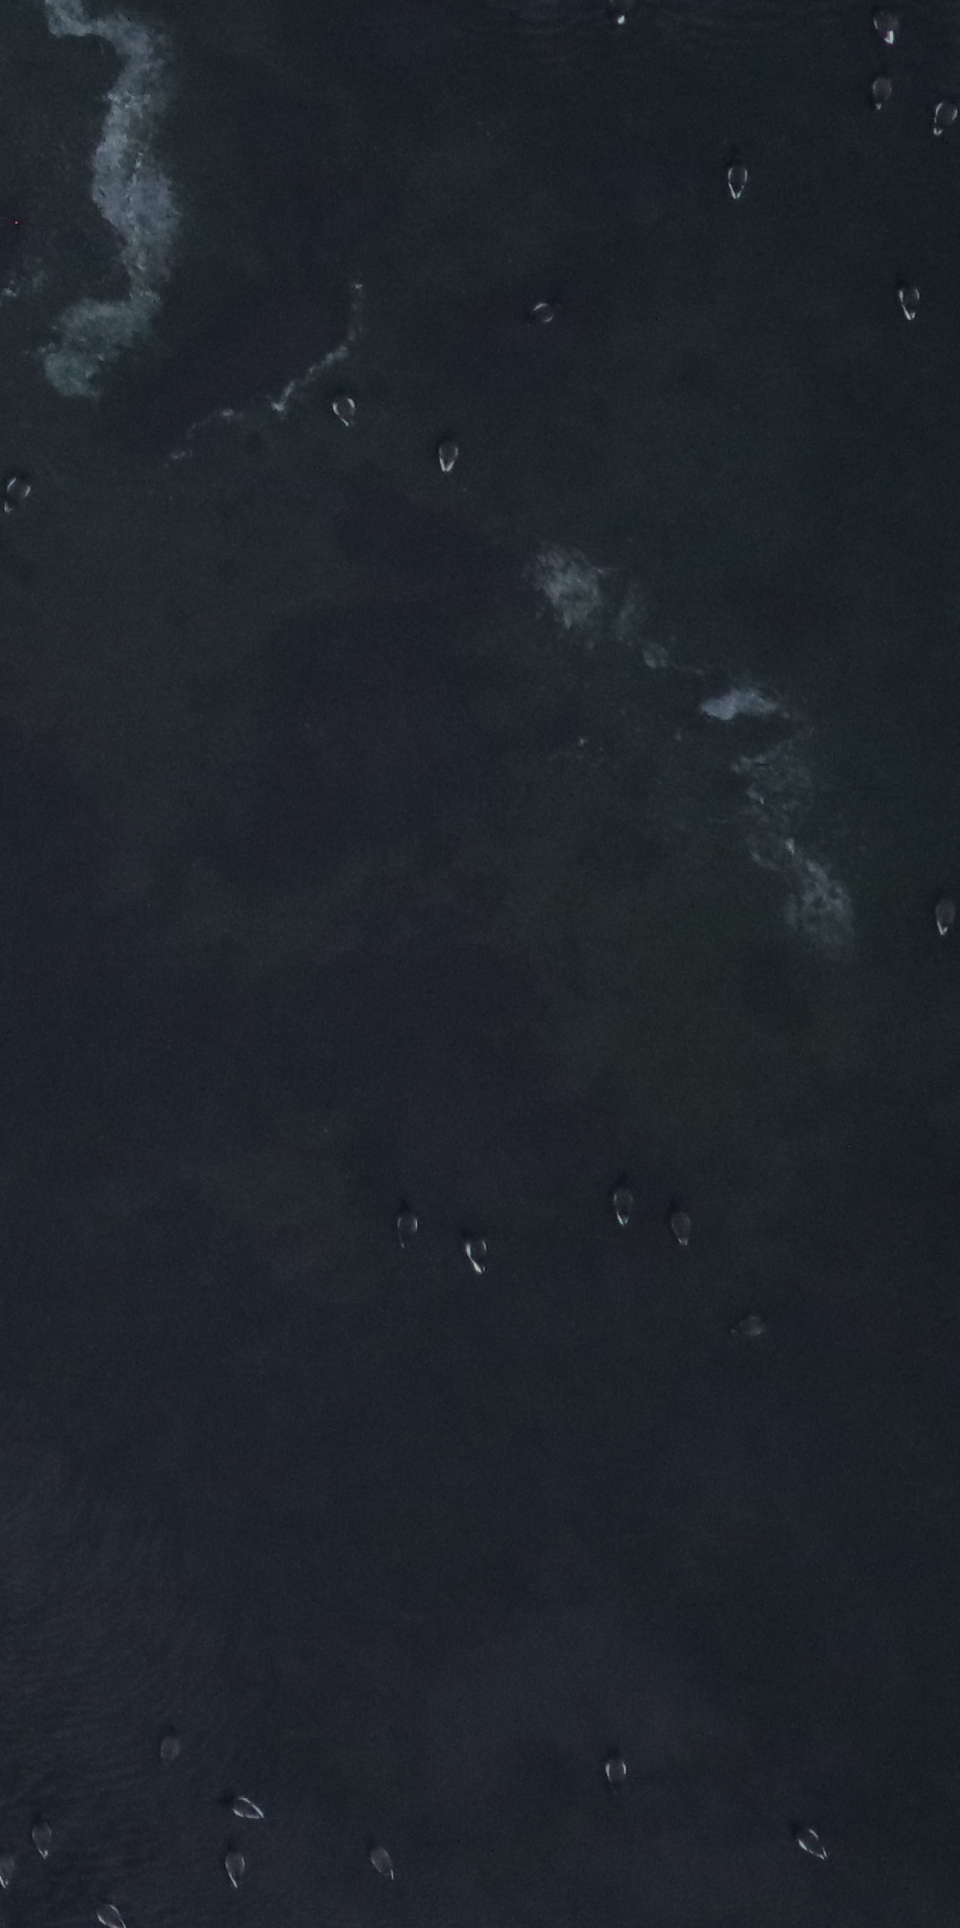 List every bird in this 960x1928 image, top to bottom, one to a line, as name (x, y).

brant (621, 5)
brant (884, 23)
brant (883, 92)
brant (939, 112)
brant (738, 179)
brant (909, 297)
brant (543, 314)
brant (343, 410)
brant (448, 451)
brant (17, 491)
brant (947, 914)
brant (623, 1202)
brant (406, 1226)
brant (682, 1226)
brant (476, 1255)
brant (751, 1324)
brant (170, 1746)
brant (617, 1771)
brant (244, 1808)
brant (41, 1836)
brant (809, 1838)
brant (384, 1863)
brant (233, 1864)
brant (5, 1865)
brant (112, 1916)